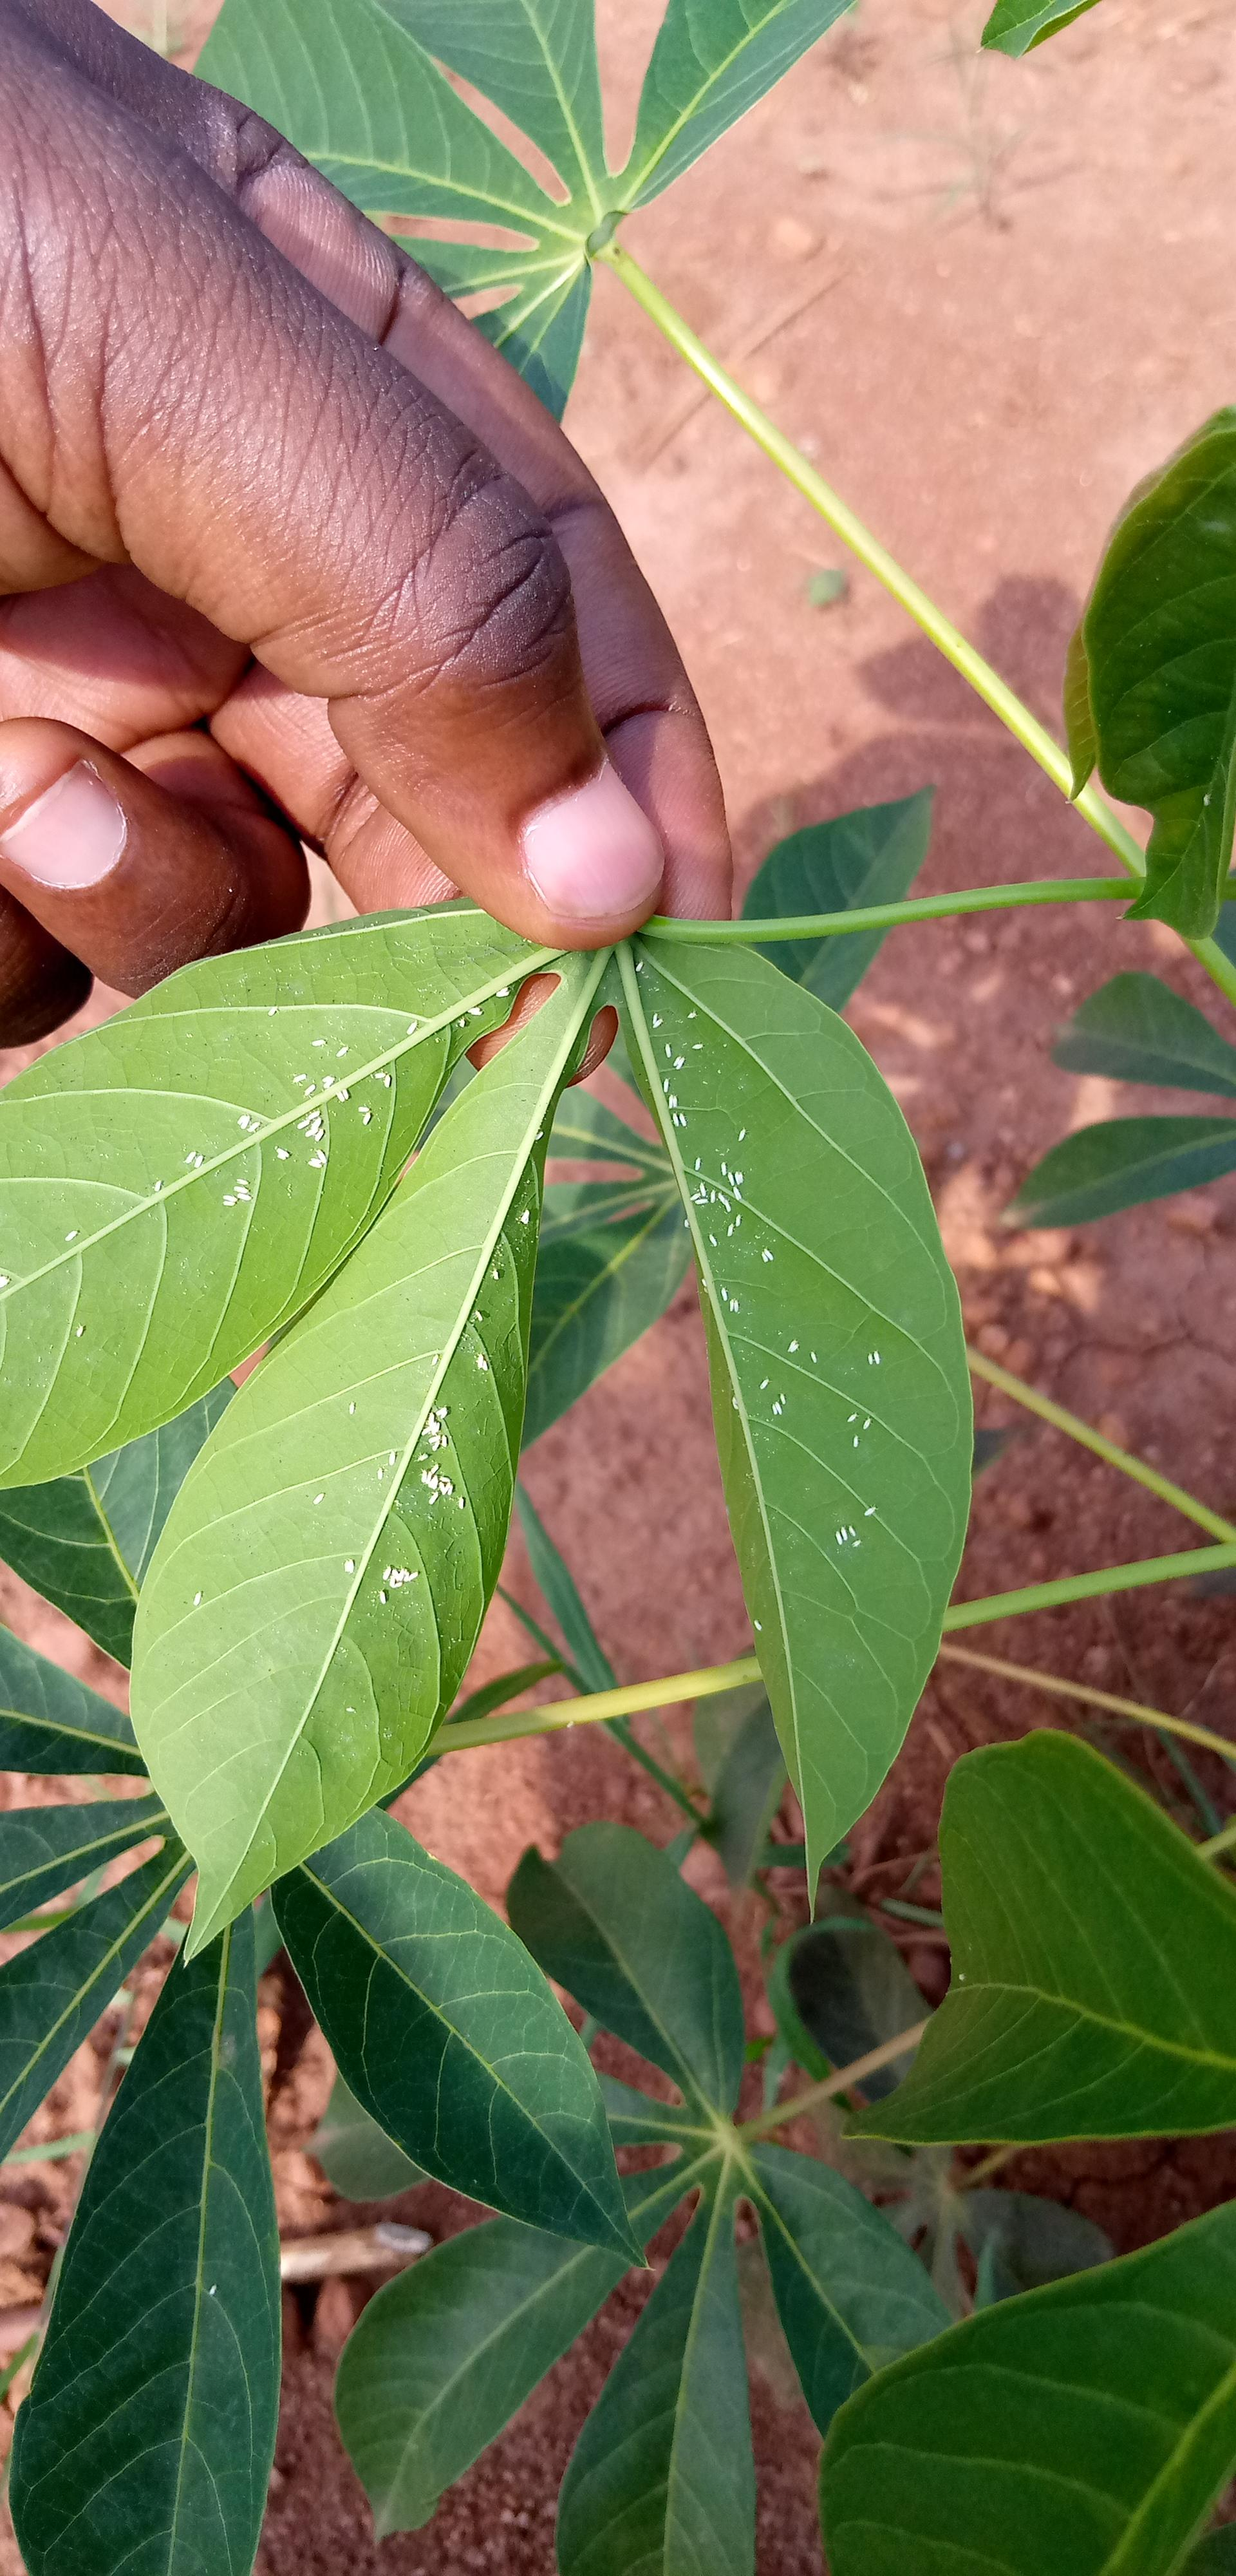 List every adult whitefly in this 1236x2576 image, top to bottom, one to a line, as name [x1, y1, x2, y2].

whitefly [1201, 792, 1213, 808]
whitefly [634, 958, 648, 974]
whitefly [500, 986, 509, 992]
whitefly [496, 991, 510, 998]
whitefly [266, 1003, 281, 1017]
whitefly [468, 1007, 481, 1013]
whitefly [686, 1008, 702, 1022]
whitefly [470, 1011, 484, 1016]
whitefly [652, 1012, 659, 1025]
whitefly [456, 1018, 468, 1029]
whitefly [652, 1018, 664, 1029]
whitefly [405, 1019, 421, 1035]
whitefly [309, 1037, 328, 1048]
whitefly [664, 1041, 675, 1061]
whitefly [689, 1041, 705, 1052]
whitefly [334, 1045, 350, 1059]
whitefly [673, 1055, 682, 1067]
whitefly [676, 1056, 686, 1072]
whitefly [373, 1072, 387, 1080]
whitefly [291, 1072, 307, 1086]
whitefly [382, 1073, 392, 1089]
whitefly [322, 1075, 332, 1083]
whitefly [662, 1076, 670, 1094]
whitefly [323, 1077, 335, 1091]
whitefly [303, 1083, 317, 1097]
whitefly [342, 1090, 351, 1101]
whitefly [335, 1090, 346, 1103]
whitefly [668, 1093, 673, 1109]
whitefly [673, 1094, 679, 1109]
whitefly [357, 1105, 370, 1113]
whitefly [308, 1110, 321, 1120]
whitefly [361, 1111, 373, 1126]
whitefly [672, 1112, 680, 1128]
whitefly [679, 1112, 689, 1128]
whitefly [236, 1114, 247, 1126]
whitefly [240, 1114, 250, 1132]
whitefly [312, 1117, 324, 1127]
whitefly [295, 1119, 310, 1130]
whitefly [247, 1122, 262, 1134]
whitefly [736, 1126, 749, 1143]
whitefly [303, 1127, 320, 1139]
whitefly [314, 1128, 324, 1143]
whitefly [535, 1130, 545, 1142]
whitefly [276, 1148, 291, 1159]
whitefly [315, 1148, 328, 1164]
whitefly [182, 1150, 197, 1164]
whitefly [193, 1153, 204, 1169]
whitefly [276, 1153, 287, 1162]
whitefly [693, 1155, 704, 1172]
whitefly [310, 1157, 323, 1164]
whitefly [720, 1160, 728, 1177]
whitefly [307, 1161, 324, 1169]
whitefly [727, 1170, 736, 1188]
whitefly [734, 1170, 740, 1186]
whitefly [739, 1170, 745, 1184]
whitefly [235, 1177, 250, 1186]
whitefly [153, 1179, 164, 1193]
whitefly [699, 1181, 707, 1198]
whitefly [232, 1184, 251, 1194]
whitefly [732, 1186, 744, 1202]
whitefly [710, 1188, 717, 1204]
whitefly [717, 1192, 726, 1203]
whitefly [236, 1193, 253, 1201]
whitefly [689, 1193, 701, 1202]
whitefly [222, 1193, 238, 1202]
whitefly [694, 1198, 710, 1206]
whitefly [222, 1200, 238, 1207]
whitefly [723, 1200, 732, 1214]
whitefly [520, 1208, 532, 1226]
whitefly [735, 1213, 744, 1228]
whitefly [682, 1218, 691, 1229]
whitefly [726, 1223, 735, 1238]
whitefly [61, 1228, 82, 1242]
whitefly [707, 1233, 719, 1247]
whitefly [763, 1247, 774, 1262]
whitefly [760, 1249, 771, 1264]
whitefly [491, 1267, 501, 1282]
whitefly [1, 1275, 9, 1280]
whitefly [700, 1278, 708, 1288]
whitefly [1, 1278, 10, 1289]
whitefly [720, 1285, 729, 1302]
whitefly [728, 1298, 735, 1313]
whitefly [734, 1298, 740, 1314]
whitefly [474, 1309, 485, 1323]
whitefly [73, 1323, 87, 1339]
whitefly [787, 1340, 797, 1354]
whitefly [791, 1343, 800, 1353]
whitefly [872, 1349, 883, 1367]
whitefly [809, 1350, 819, 1365]
whitefly [866, 1352, 874, 1367]
whitefly [429, 1353, 442, 1367]
whitefly [476, 1353, 485, 1370]
whitefly [482, 1359, 490, 1372]
whitefly [757, 1377, 772, 1392]
whitefly [780, 1392, 789, 1406]
whitefly [731, 1396, 742, 1410]
whitefly [346, 1400, 358, 1416]
whitefly [774, 1401, 784, 1417]
whitefly [771, 1403, 778, 1416]
whitefly [435, 1406, 448, 1417]
whitefly [440, 1411, 448, 1420]
whitefly [428, 1412, 436, 1425]
whitefly [845, 1412, 859, 1424]
whitefly [862, 1416, 873, 1431]
whitefly [435, 1421, 440, 1433]
whitefly [420, 1426, 431, 1435]
whitefly [852, 1433, 861, 1449]
whitefly [440, 1434, 449, 1449]
whitefly [428, 1434, 442, 1444]
whitefly [431, 1440, 440, 1453]
whitefly [387, 1448, 398, 1468]
whitefly [416, 1452, 431, 1463]
whitefly [431, 1463, 440, 1473]
whitefly [376, 1465, 384, 1482]
whitefly [420, 1466, 427, 1484]
whitefly [427, 1470, 431, 1482]
whitefly [438, 1474, 452, 1483]
whitefly [433, 1475, 438, 1490]
whitefly [427, 1477, 433, 1488]
whitefly [438, 1482, 446, 1491]
whitefly [442, 1483, 452, 1496]
whitefly [447, 1484, 454, 1496]
whitefly [310, 1490, 327, 1508]
whitefly [427, 1490, 440, 1506]
whitefly [457, 1495, 464, 1511]
whitefly [863, 1503, 878, 1518]
whitefly [847, 1524, 859, 1539]
whitefly [839, 1526, 850, 1541]
whitefly [834, 1529, 845, 1547]
whitefly [850, 1539, 864, 1549]
whitefly [344, 1557, 349, 1574]
whitefly [349, 1557, 357, 1577]
whitefly [381, 1564, 391, 1582]
whitefly [400, 1567, 404, 1583]
whitefly [392, 1569, 399, 1582]
whitefly [404, 1571, 410, 1583]
whitefly [409, 1571, 419, 1583]
whitefly [389, 1575, 395, 1588]
whitefly [395, 1582, 404, 1588]
whitefly [377, 1588, 388, 1605]
whitefly [191, 1590, 206, 1608]
whitefly [753, 1618, 763, 1632]
whitefly [344, 1706, 357, 1714]